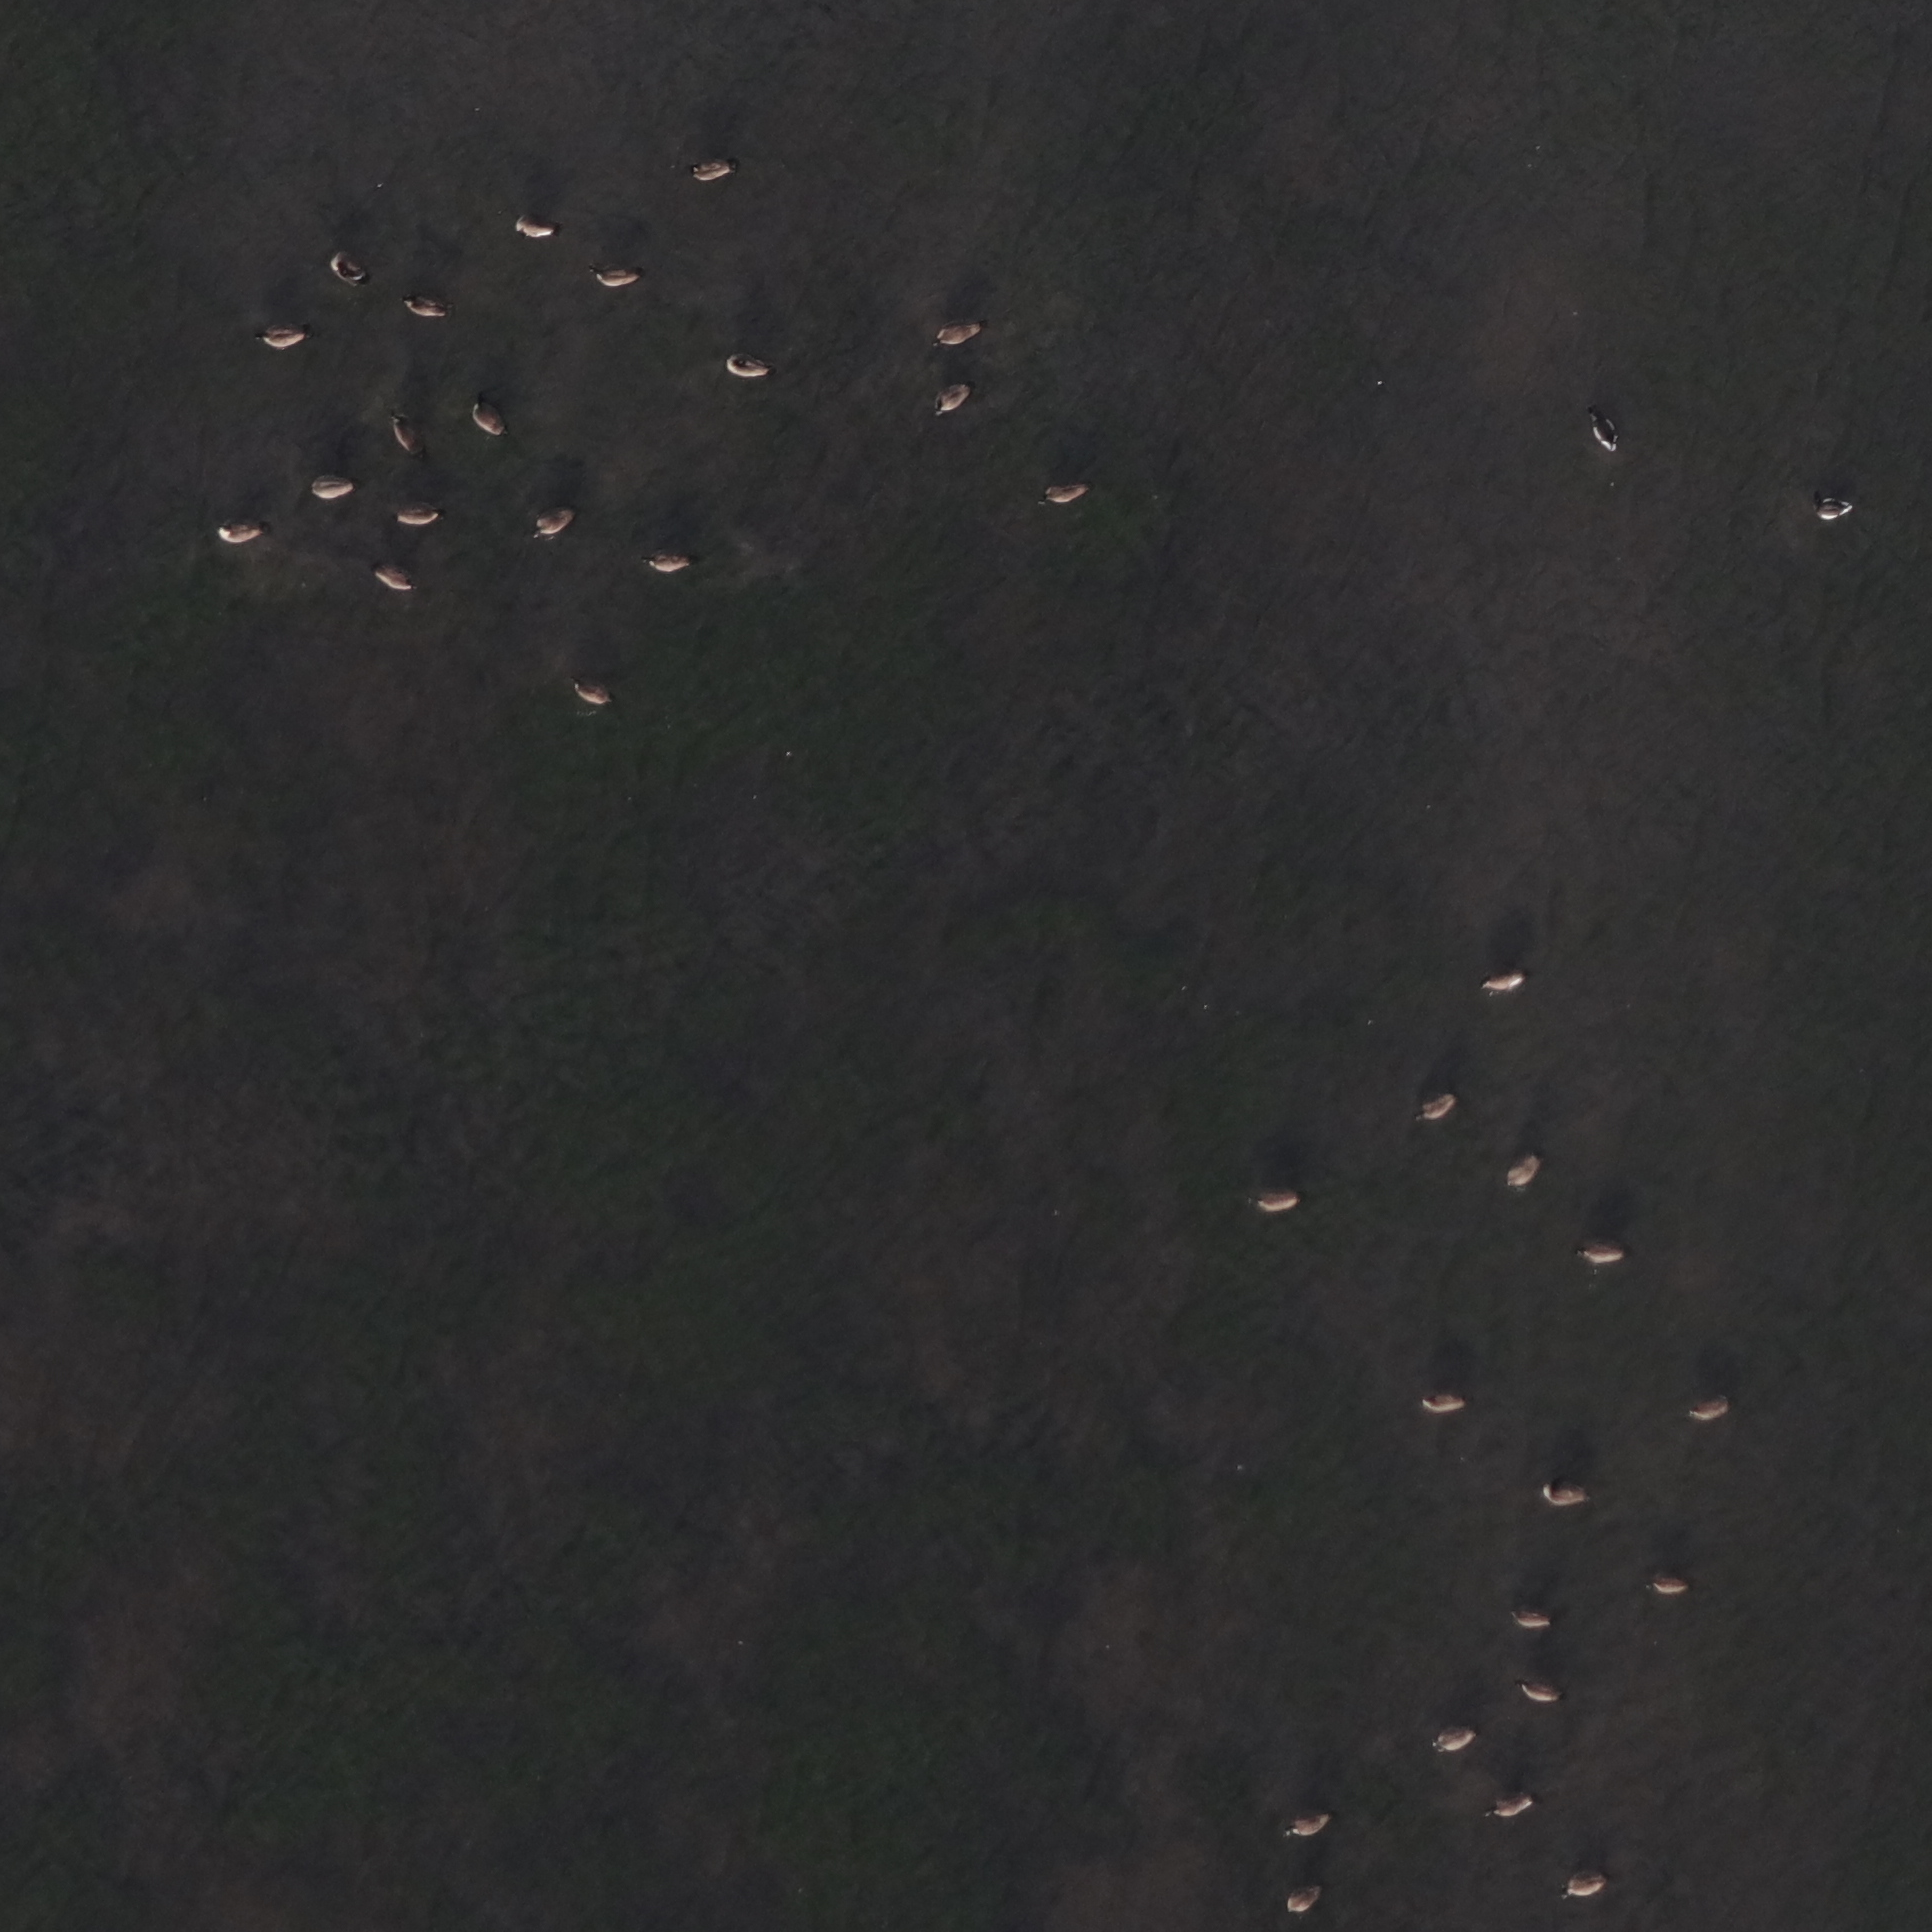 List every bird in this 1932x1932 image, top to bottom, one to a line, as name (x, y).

Canada goose (719, 169)
Canada goose (534, 228)
Canada goose (344, 271)
Canada goose (615, 278)
Canada goose (423, 307)
Canada goose (957, 333)
Canada goose (283, 338)
Canada goose (754, 368)
Canada goose (952, 395)
Canada goose (490, 418)
brant (1605, 431)
Canada goose (404, 434)
Canada goose (330, 488)
Canada goose (1064, 494)
brant (1831, 508)
Canada goose (423, 514)
Canada goose (554, 522)
Canada goose (247, 529)
Canada goose (669, 563)
Canada goose (393, 578)
Canada goose (593, 695)
Canada goose (1505, 980)
Canada goose (1431, 1103)
Canada goose (1524, 1168)
Canada goose (1263, 1199)
Canada goose (1598, 1248)
Canada goose (1438, 1402)
Canada goose (1714, 1407)
Canada goose (1568, 1489)
Canada goose (1669, 1589)
Canada goose (1531, 1616)
Canada goose (1537, 1692)
Canada goose (1454, 1739)
Canada goose (1512, 1807)
Canada goose (1309, 1824)
Canada goose (1584, 1883)
Canada goose (1302, 1900)